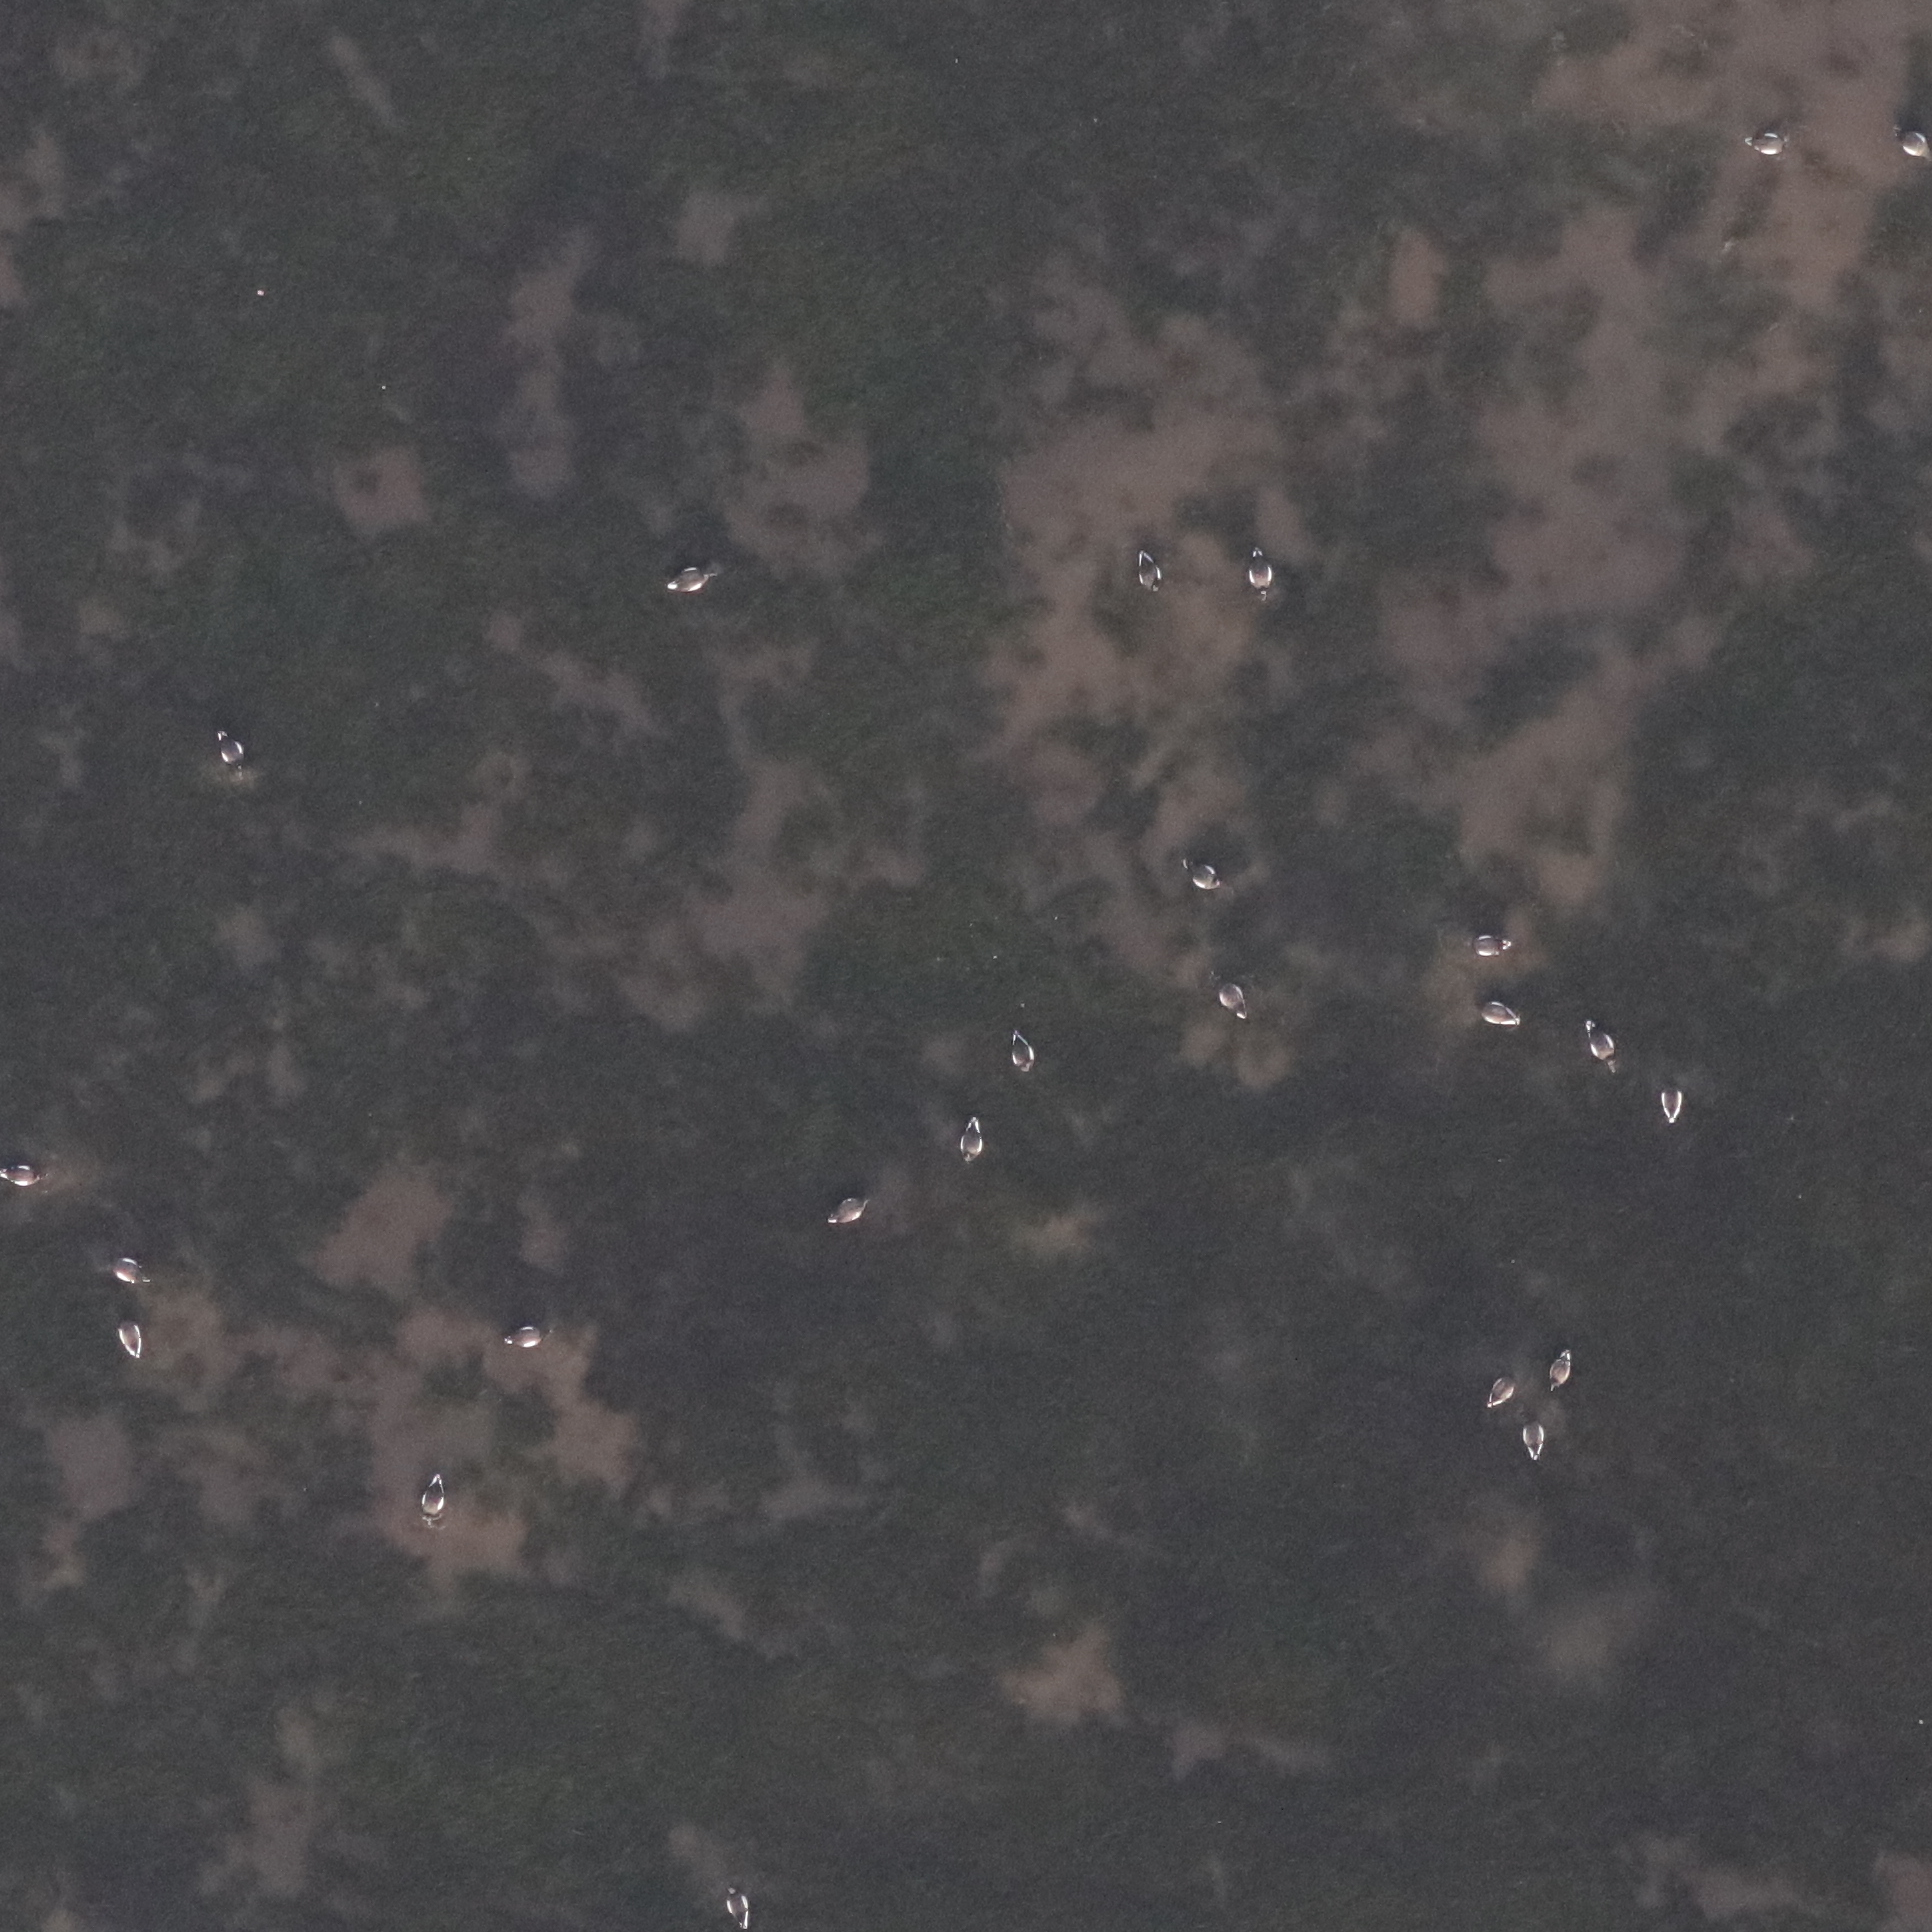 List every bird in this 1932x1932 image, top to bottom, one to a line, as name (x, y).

brant (1770, 144)
brant (1916, 145)
brant (1150, 572)
brant (1261, 576)
brant (690, 580)
brant (232, 752)
brant (1204, 877)
brant (1490, 946)
brant (1232, 1000)
brant (1497, 1013)
brant (1602, 1044)
brant (1022, 1052)
brant (1671, 1103)
brant (972, 1140)
brant (20, 1173)
brant (850, 1210)
brant (129, 1272)
brant (528, 1336)
brant (131, 1337)
brant (1559, 1368)
brant (1500, 1390)
brant (1533, 1438)
brant (434, 1501)
brant (737, 1907)